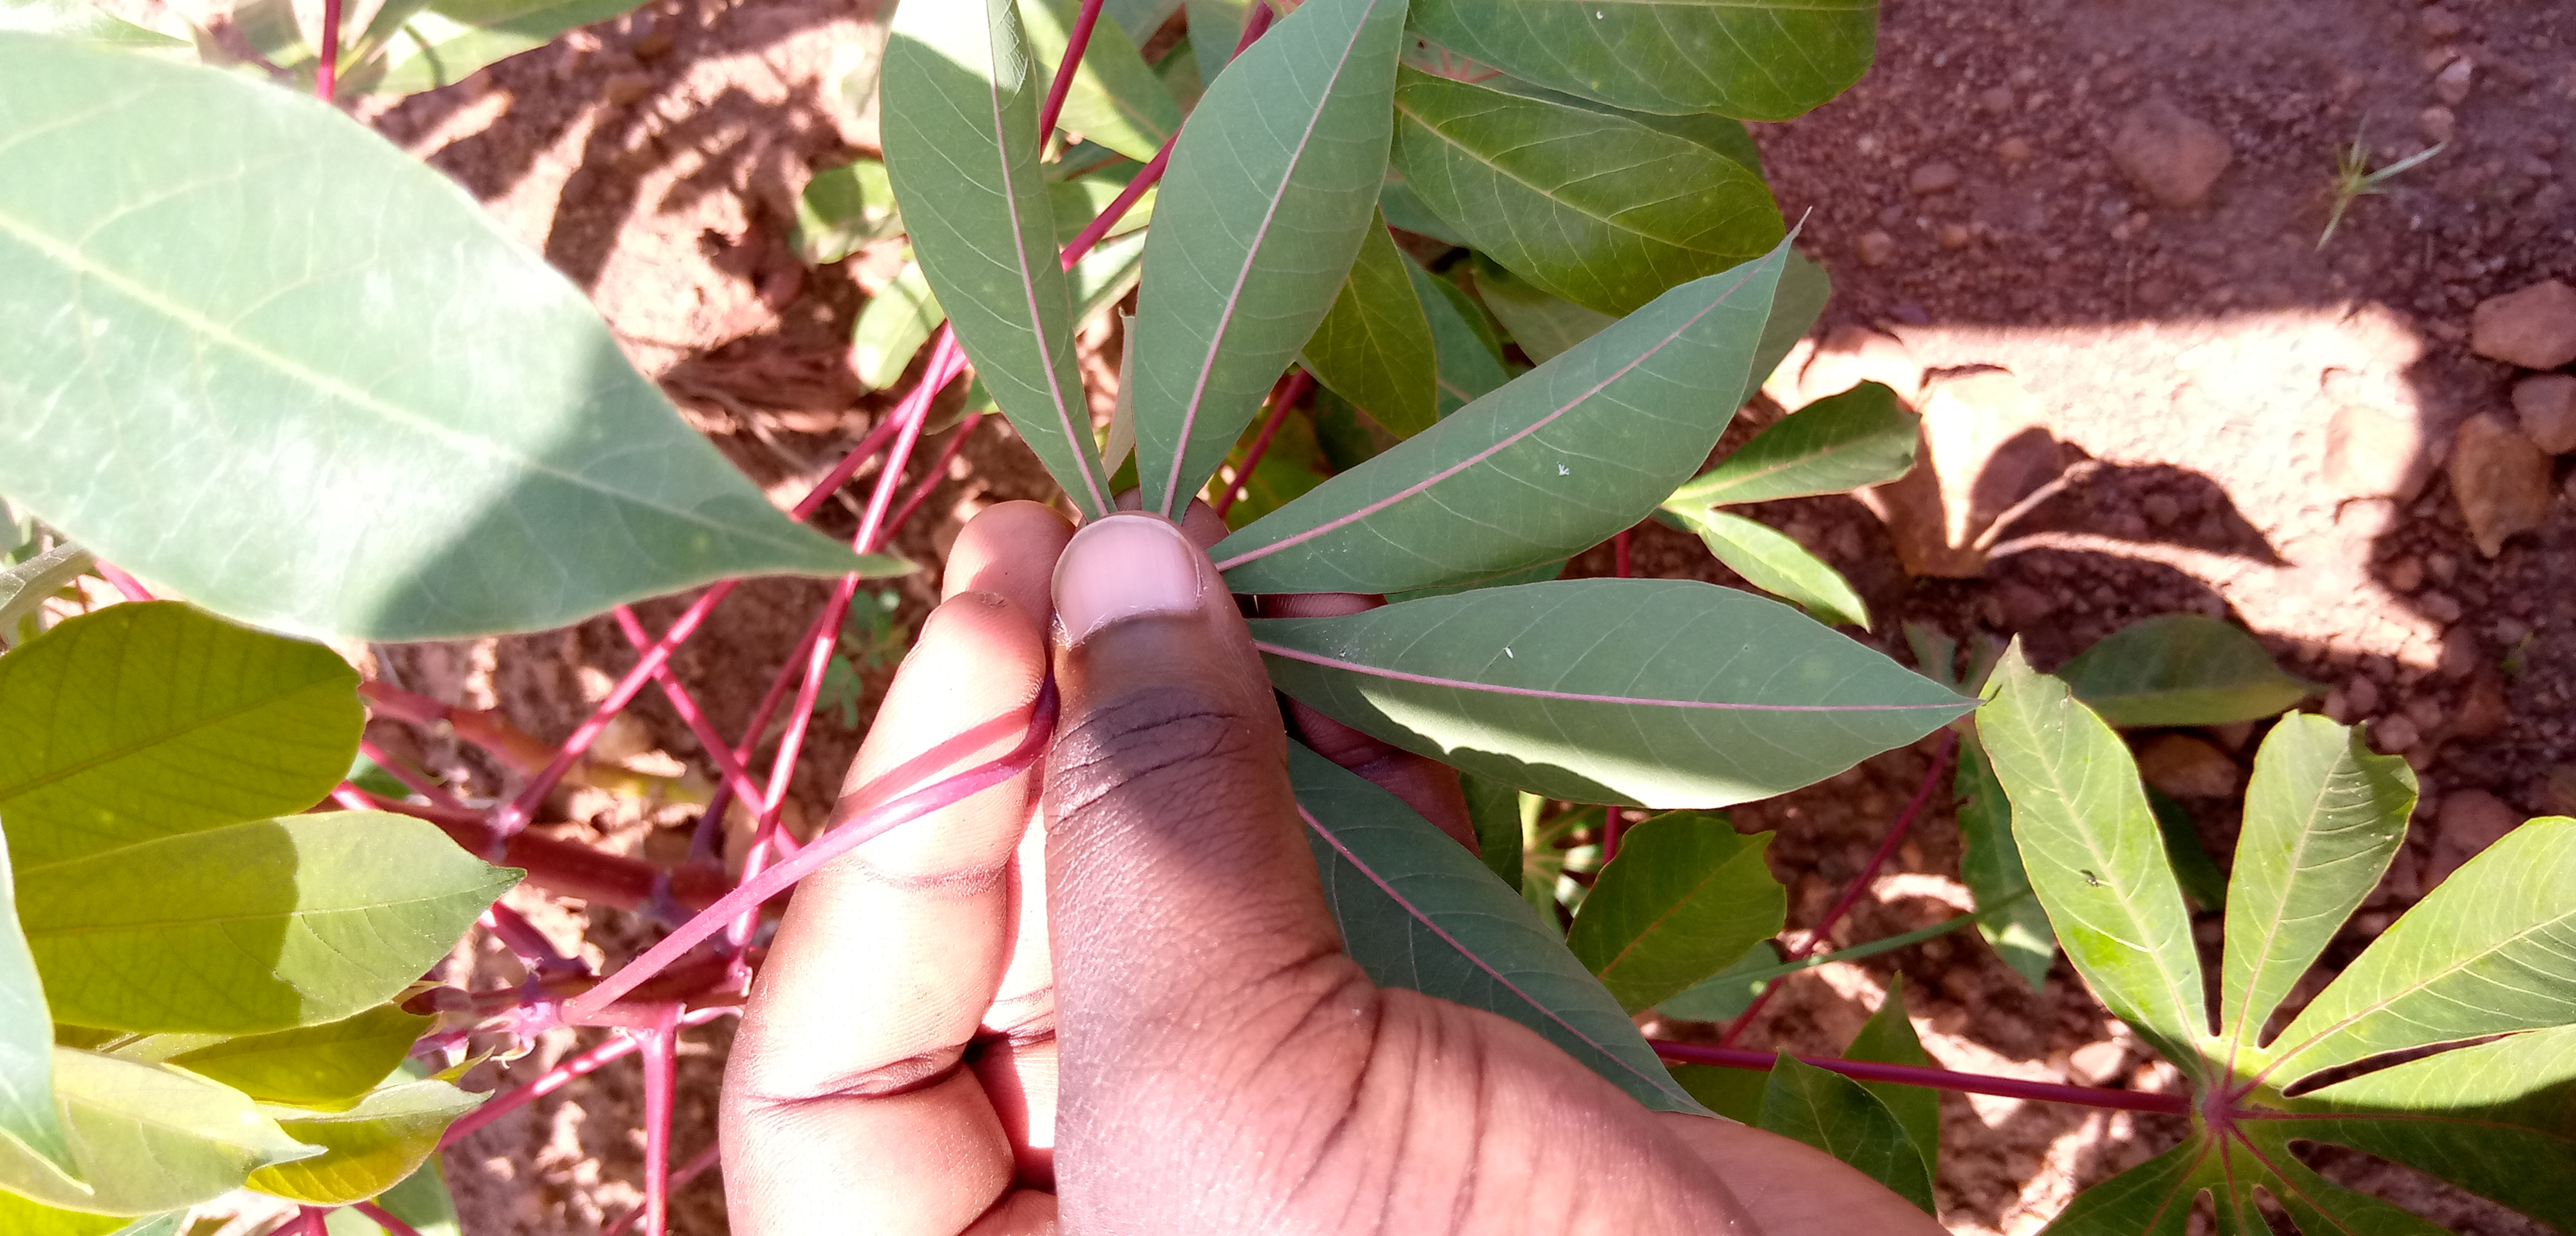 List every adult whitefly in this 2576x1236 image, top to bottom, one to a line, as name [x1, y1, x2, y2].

whitefly [1546, 445, 1586, 496]
whitefly [1498, 633, 1518, 672]